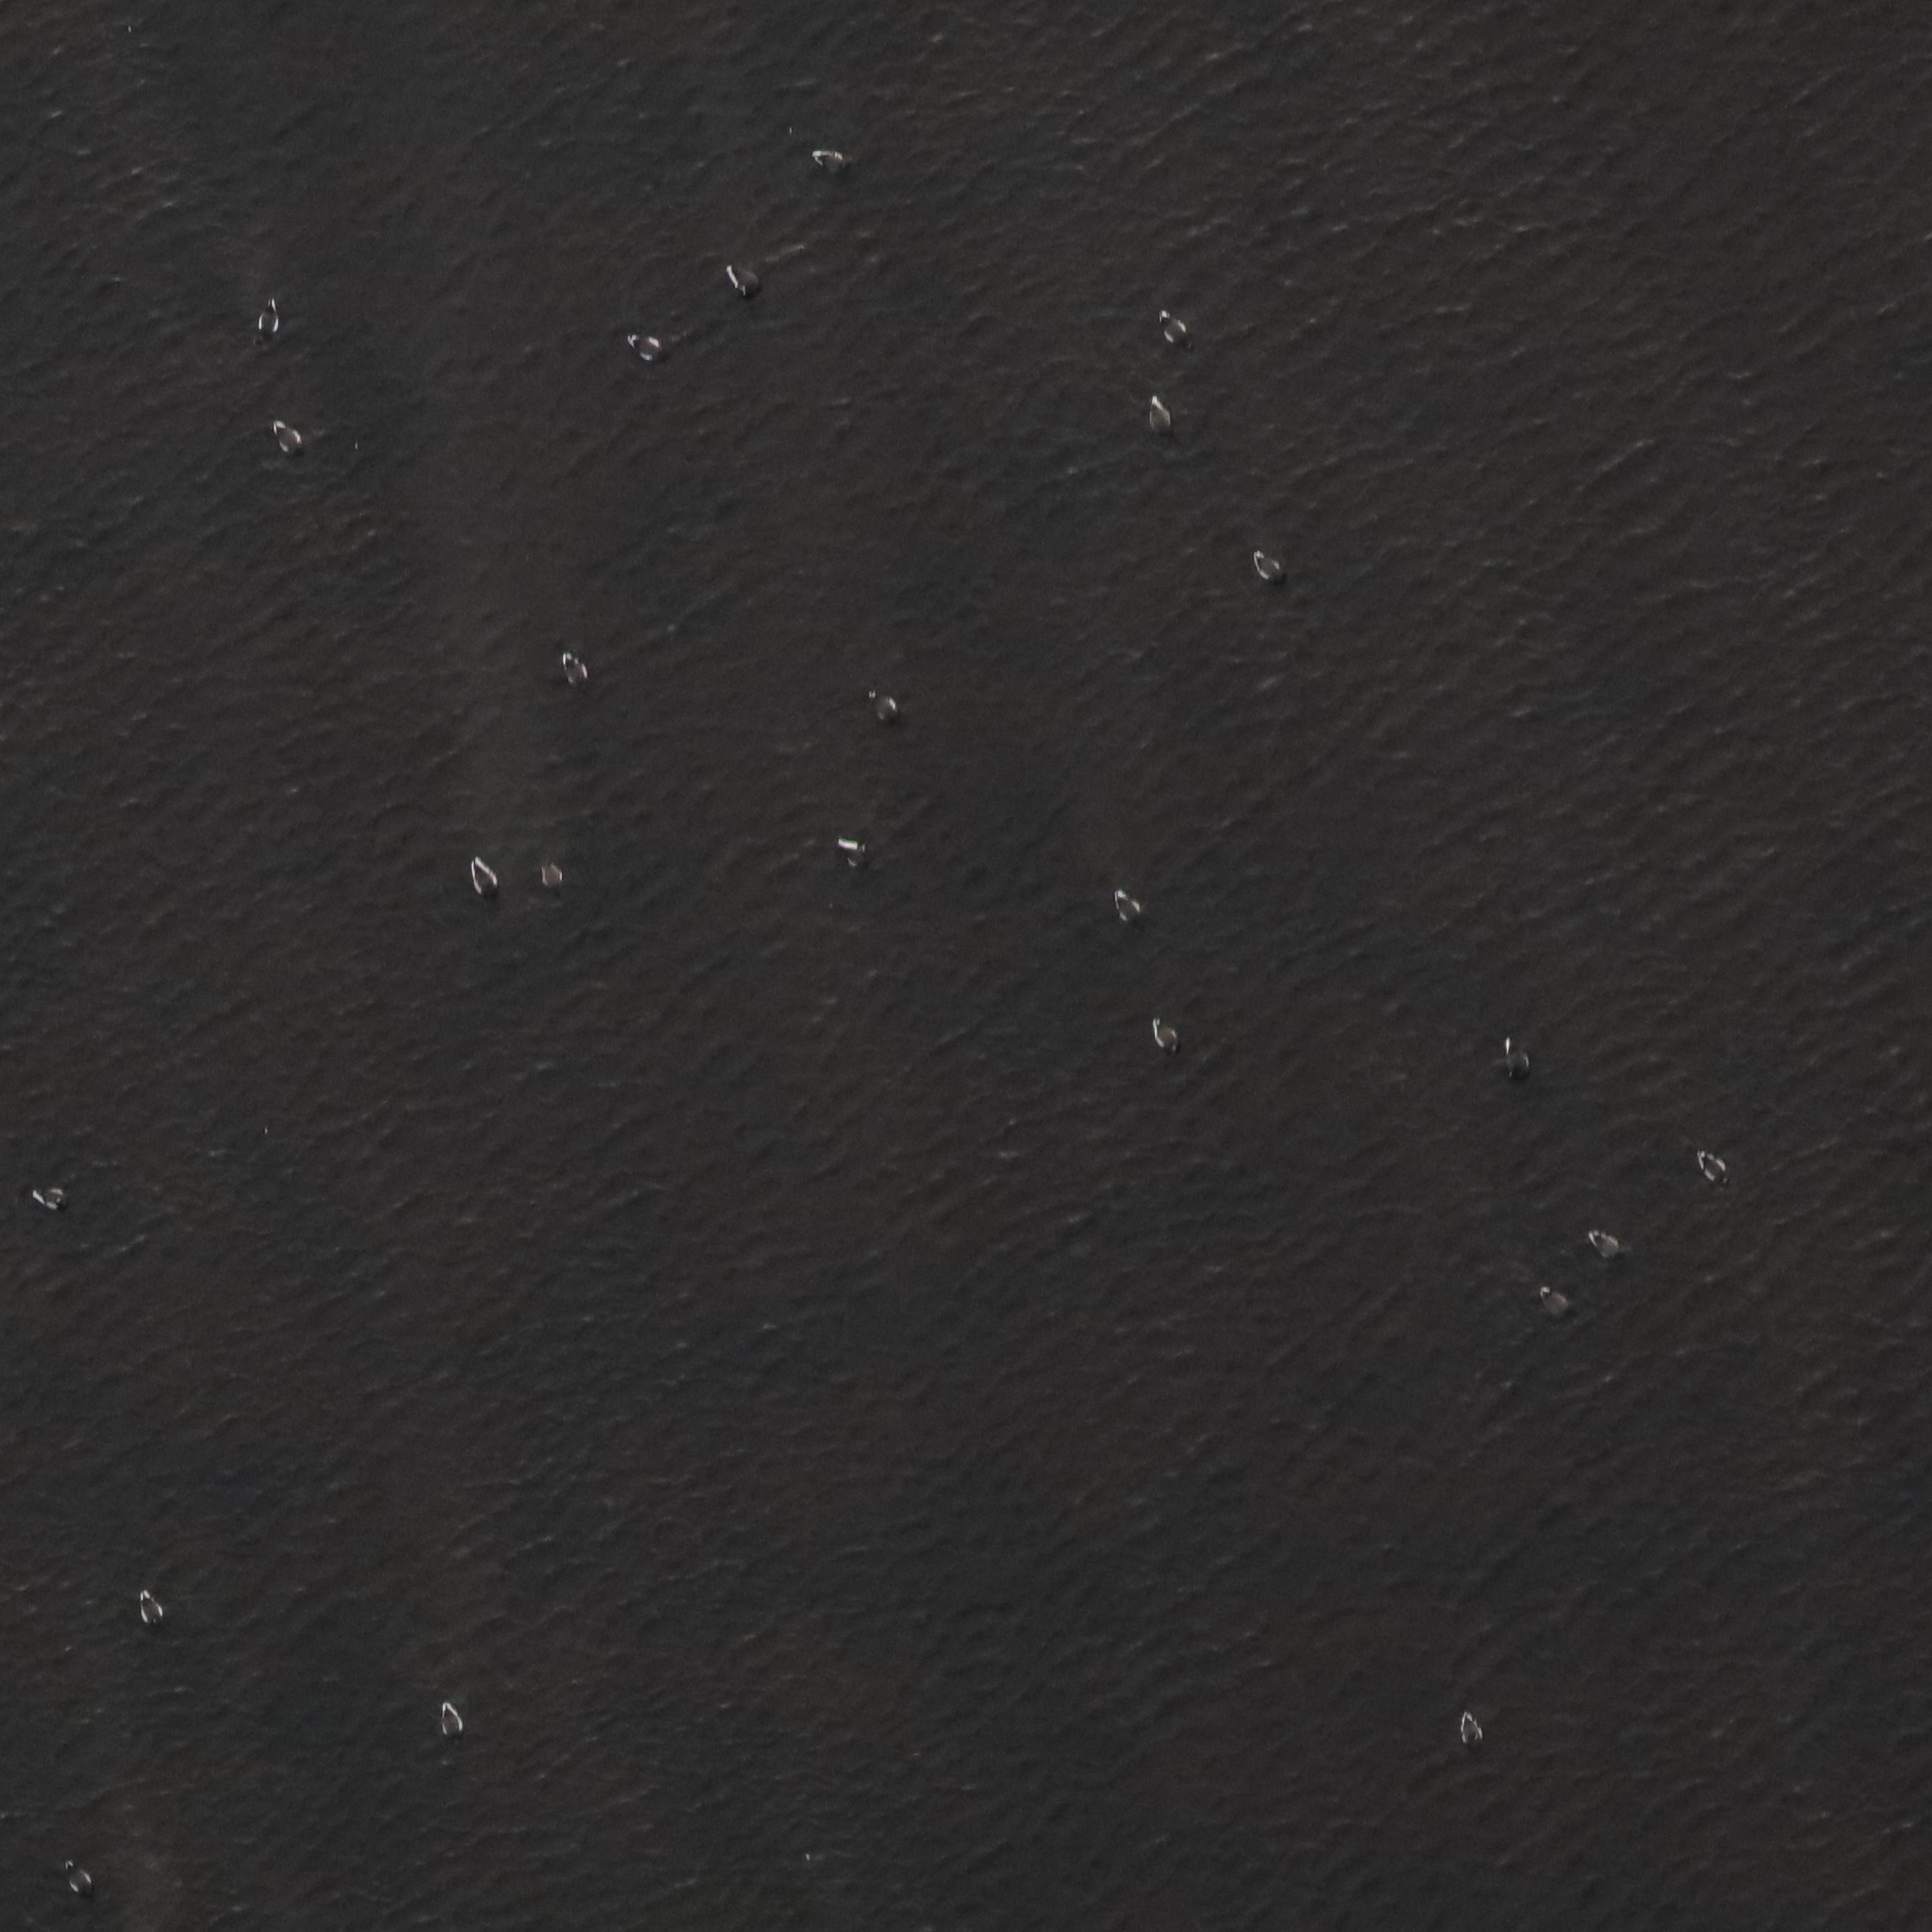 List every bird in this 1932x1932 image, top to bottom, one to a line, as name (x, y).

brant (830, 161)
brant (741, 281)
brant (267, 322)
brant (1173, 329)
brant (645, 347)
brant (1160, 418)
brant (288, 439)
brant (1267, 567)
brant (574, 670)
brant (883, 710)
brant (856, 853)
brant (551, 877)
brant (483, 880)
brant (1126, 908)
brant (1167, 1037)
brant (1514, 1059)
brant (1713, 1168)
brant (50, 1198)
brant (1606, 1246)
brant (1555, 1302)
brant (149, 1609)
brant (450, 1722)
brant (1470, 1730)
brant (80, 1879)